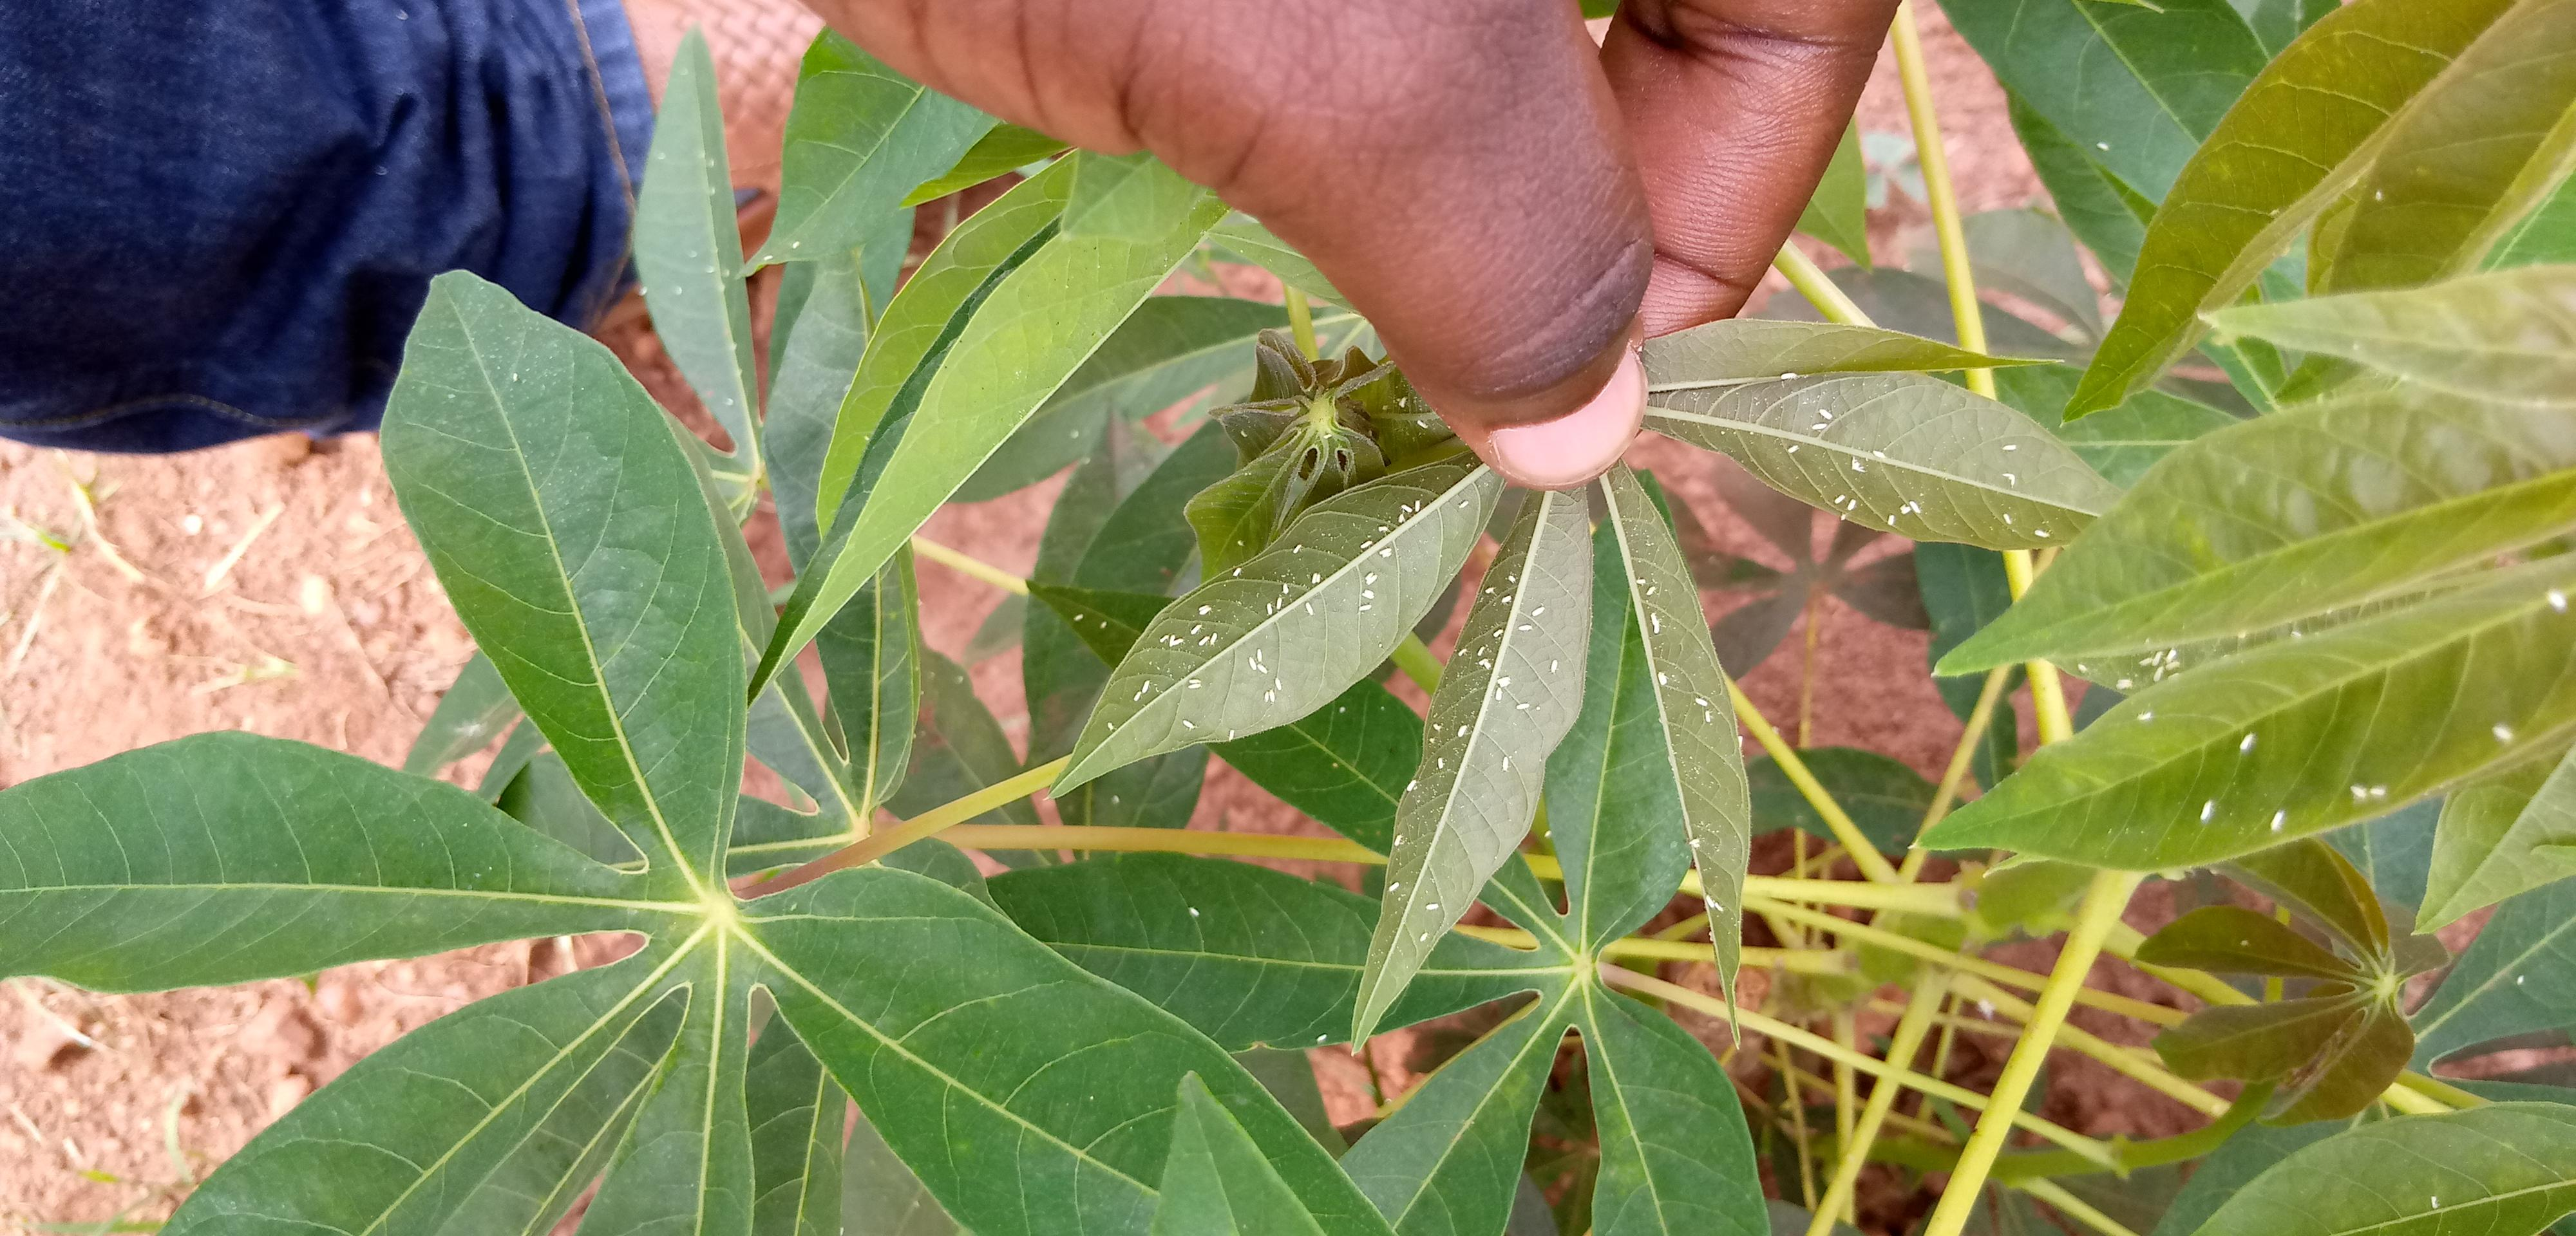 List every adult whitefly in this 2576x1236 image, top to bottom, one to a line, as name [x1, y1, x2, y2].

whitefly [1779, 371, 1798, 381]
whitefly [1400, 396, 1408, 410]
whitefly [1817, 407, 1833, 420]
whitefly [1415, 418, 1430, 431]
whitefly [1810, 422, 1828, 431]
whitefly [1998, 442, 2020, 453]
whitefly [1786, 443, 1801, 454]
whitefly [1871, 448, 1887, 460]
whitefly [1848, 454, 1868, 474]
whitefly [2000, 470, 2018, 489]
whitefly [1833, 492, 1846, 505]
whitefly [1845, 496, 1859, 513]
whitefly [1413, 498, 1423, 514]
whitefly [1458, 500, 1470, 510]
whitefly [1909, 500, 1924, 514]
whitefly [1399, 503, 1414, 514]
whitefly [1899, 503, 1908, 510]
whitefly [1901, 506, 1911, 515]
whitefly [1838, 511, 1848, 522]
whitefly [1397, 512, 1407, 525]
whitefly [2002, 512, 2012, 527]
whitefly [1886, 513, 1896, 528]
whitefly [1376, 524, 1389, 534]
whitefly [2032, 527, 2054, 540]
whitefly [1359, 539, 1373, 551]
whitefly [1291, 542, 1303, 556]
whitefly [1379, 547, 1393, 556]
whitefly [1382, 552, 1392, 559]
whitefly [1232, 566, 1243, 578]
whitefly [1311, 572, 1318, 585]
whitefly [1365, 572, 1374, 581]
whitefly [1316, 572, 1321, 584]
whitefly [1367, 574, 1378, 586]
whitefly [1506, 574, 1519, 585]
whitefly [1634, 577, 1647, 585]
whitefly [1280, 581, 1291, 595]
whitefly [1645, 585, 1657, 597]
whitefly [1483, 585, 1497, 596]
whitefly [1363, 589, 1374, 595]
whitefly [1361, 592, 1375, 600]
whitefly [1273, 594, 1284, 610]
whitefly [1500, 594, 1514, 606]
whitefly [1265, 601, 1275, 616]
whitefly [1303, 601, 1316, 617]
whitefly [1356, 603, 1374, 612]
whitefly [1198, 604, 1210, 612]
whitefly [1530, 604, 1548, 619]
whitefly [1199, 606, 1213, 617]
whitefly [1650, 610, 1660, 623]
whitefly [1190, 623, 1203, 636]
whitefly [1516, 623, 1535, 633]
whitefly [1653, 623, 1663, 636]
whitefly [1492, 626, 1505, 638]
whitefly [1209, 632, 1220, 647]
whitefly [1159, 633, 1170, 644]
whitefly [1169, 633, 1175, 648]
whitefly [1198, 635, 1211, 648]
whitefly [1173, 637, 1184, 647]
whitefly [1475, 644, 1486, 658]
whitefly [1456, 646, 1468, 658]
whitefly [1256, 646, 1264, 663]
whitefly [2166, 647, 2178, 663]
whitefly [2153, 648, 2164, 666]
whitefly [1247, 655, 1257, 673]
whitefly [2138, 655, 2154, 668]
whitefly [1549, 658, 1560, 675]
whitefly [1477, 659, 1490, 667]
whitefly [2072, 660, 2097, 678]
whitefly [2166, 660, 2183, 671]
whitefly [1483, 660, 1492, 671]
whitefly [1257, 663, 1269, 676]
whitefly [2152, 664, 2166, 686]
whitefly [1658, 670, 1665, 686]
whitefly [1662, 673, 1669, 685]
whitefly [1497, 676, 1511, 684]
whitefly [1274, 677, 1284, 691]
whitefly [1188, 678, 1203, 684]
whitefly [1141, 679, 1153, 695]
whitefly [1499, 681, 1511, 688]
whitefly [1186, 684, 1203, 690]
whitefly [1493, 686, 1504, 702]
whitefly [1269, 688, 1277, 704]
whitefly [1263, 690, 1269, 704]
whitefly [1133, 691, 1142, 702]
whitefly [1694, 696, 1709, 707]
whitefly [1515, 701, 1531, 711]
whitefly [2132, 709, 2154, 724]
whitefly [1703, 709, 1712, 724]
whitefly [1179, 718, 1198, 731]
whitefly [1106, 721, 1117, 733]
whitefly [1430, 722, 1444, 731]
whitefly [1456, 722, 1468, 740]
whitefly [1226, 727, 1236, 742]
whitefly [2235, 728, 2259, 754]
whitefly [1737, 734, 1743, 749]
whitefly [1428, 735, 1435, 745]
whitefly [1501, 754, 1511, 773]
whitefly [1436, 756, 1446, 771]
whitefly [1405, 778, 1418, 793]
whitefly [2345, 781, 2366, 805]
whitefly [2368, 783, 2391, 800]
whitefly [2193, 796, 2219, 825]
whitefly [2264, 807, 2290, 839]
whitefly [1393, 832, 1404, 848]
whitefly [1687, 837, 1702, 844]
whitefly [1691, 843, 1701, 848]
whitefly [1388, 879, 1401, 894]
whitefly [1705, 894, 1714, 908]
whitefly [1424, 899, 1442, 912]
whitefly [1714, 901, 1725, 912]
whitefly [1417, 930, 1431, 945]
whitefly [2512, 972, 2529, 991]
whitefly [1313, 1030, 1329, 1043]
whitefly [2427, 1191, 2447, 1213]